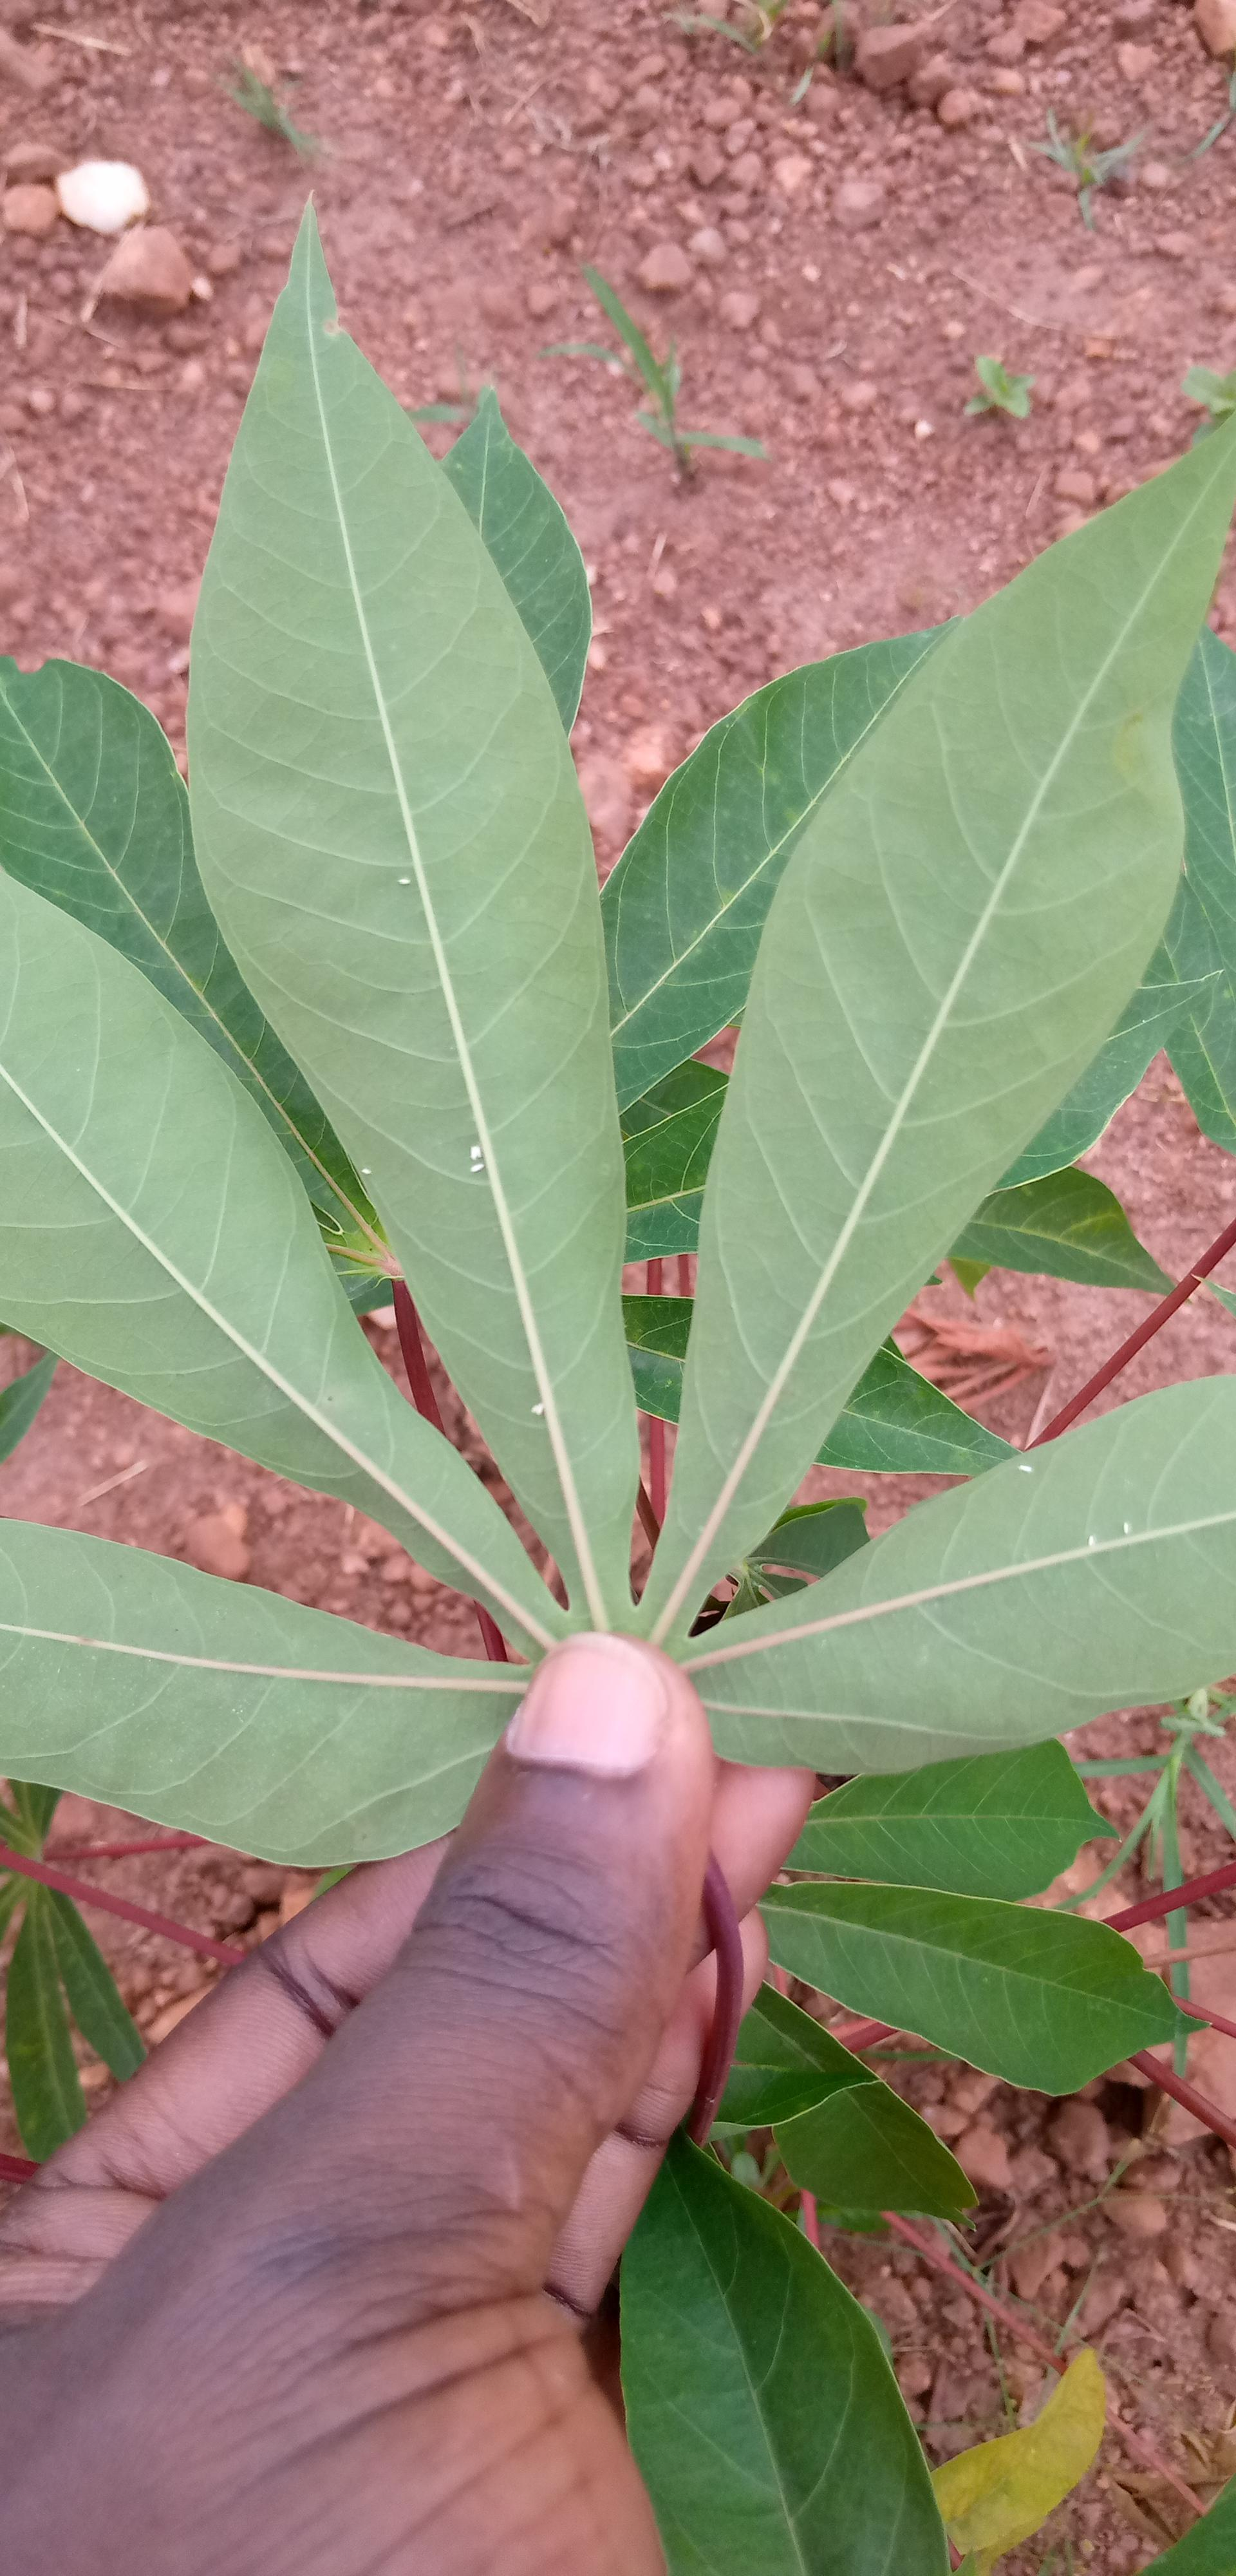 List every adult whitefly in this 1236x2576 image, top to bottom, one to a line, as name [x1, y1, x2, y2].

whitefly [395, 875, 416, 889]
whitefly [475, 1143, 483, 1160]
whitefly [470, 1144, 476, 1162]
whitefly [466, 1162, 487, 1176]
whitefly [357, 1166, 372, 1179]
whitefly [527, 1400, 546, 1416]
whitefly [1015, 1463, 1033, 1475]
whitefly [1121, 1519, 1131, 1535]
whitefly [1086, 1533, 1094, 1548]